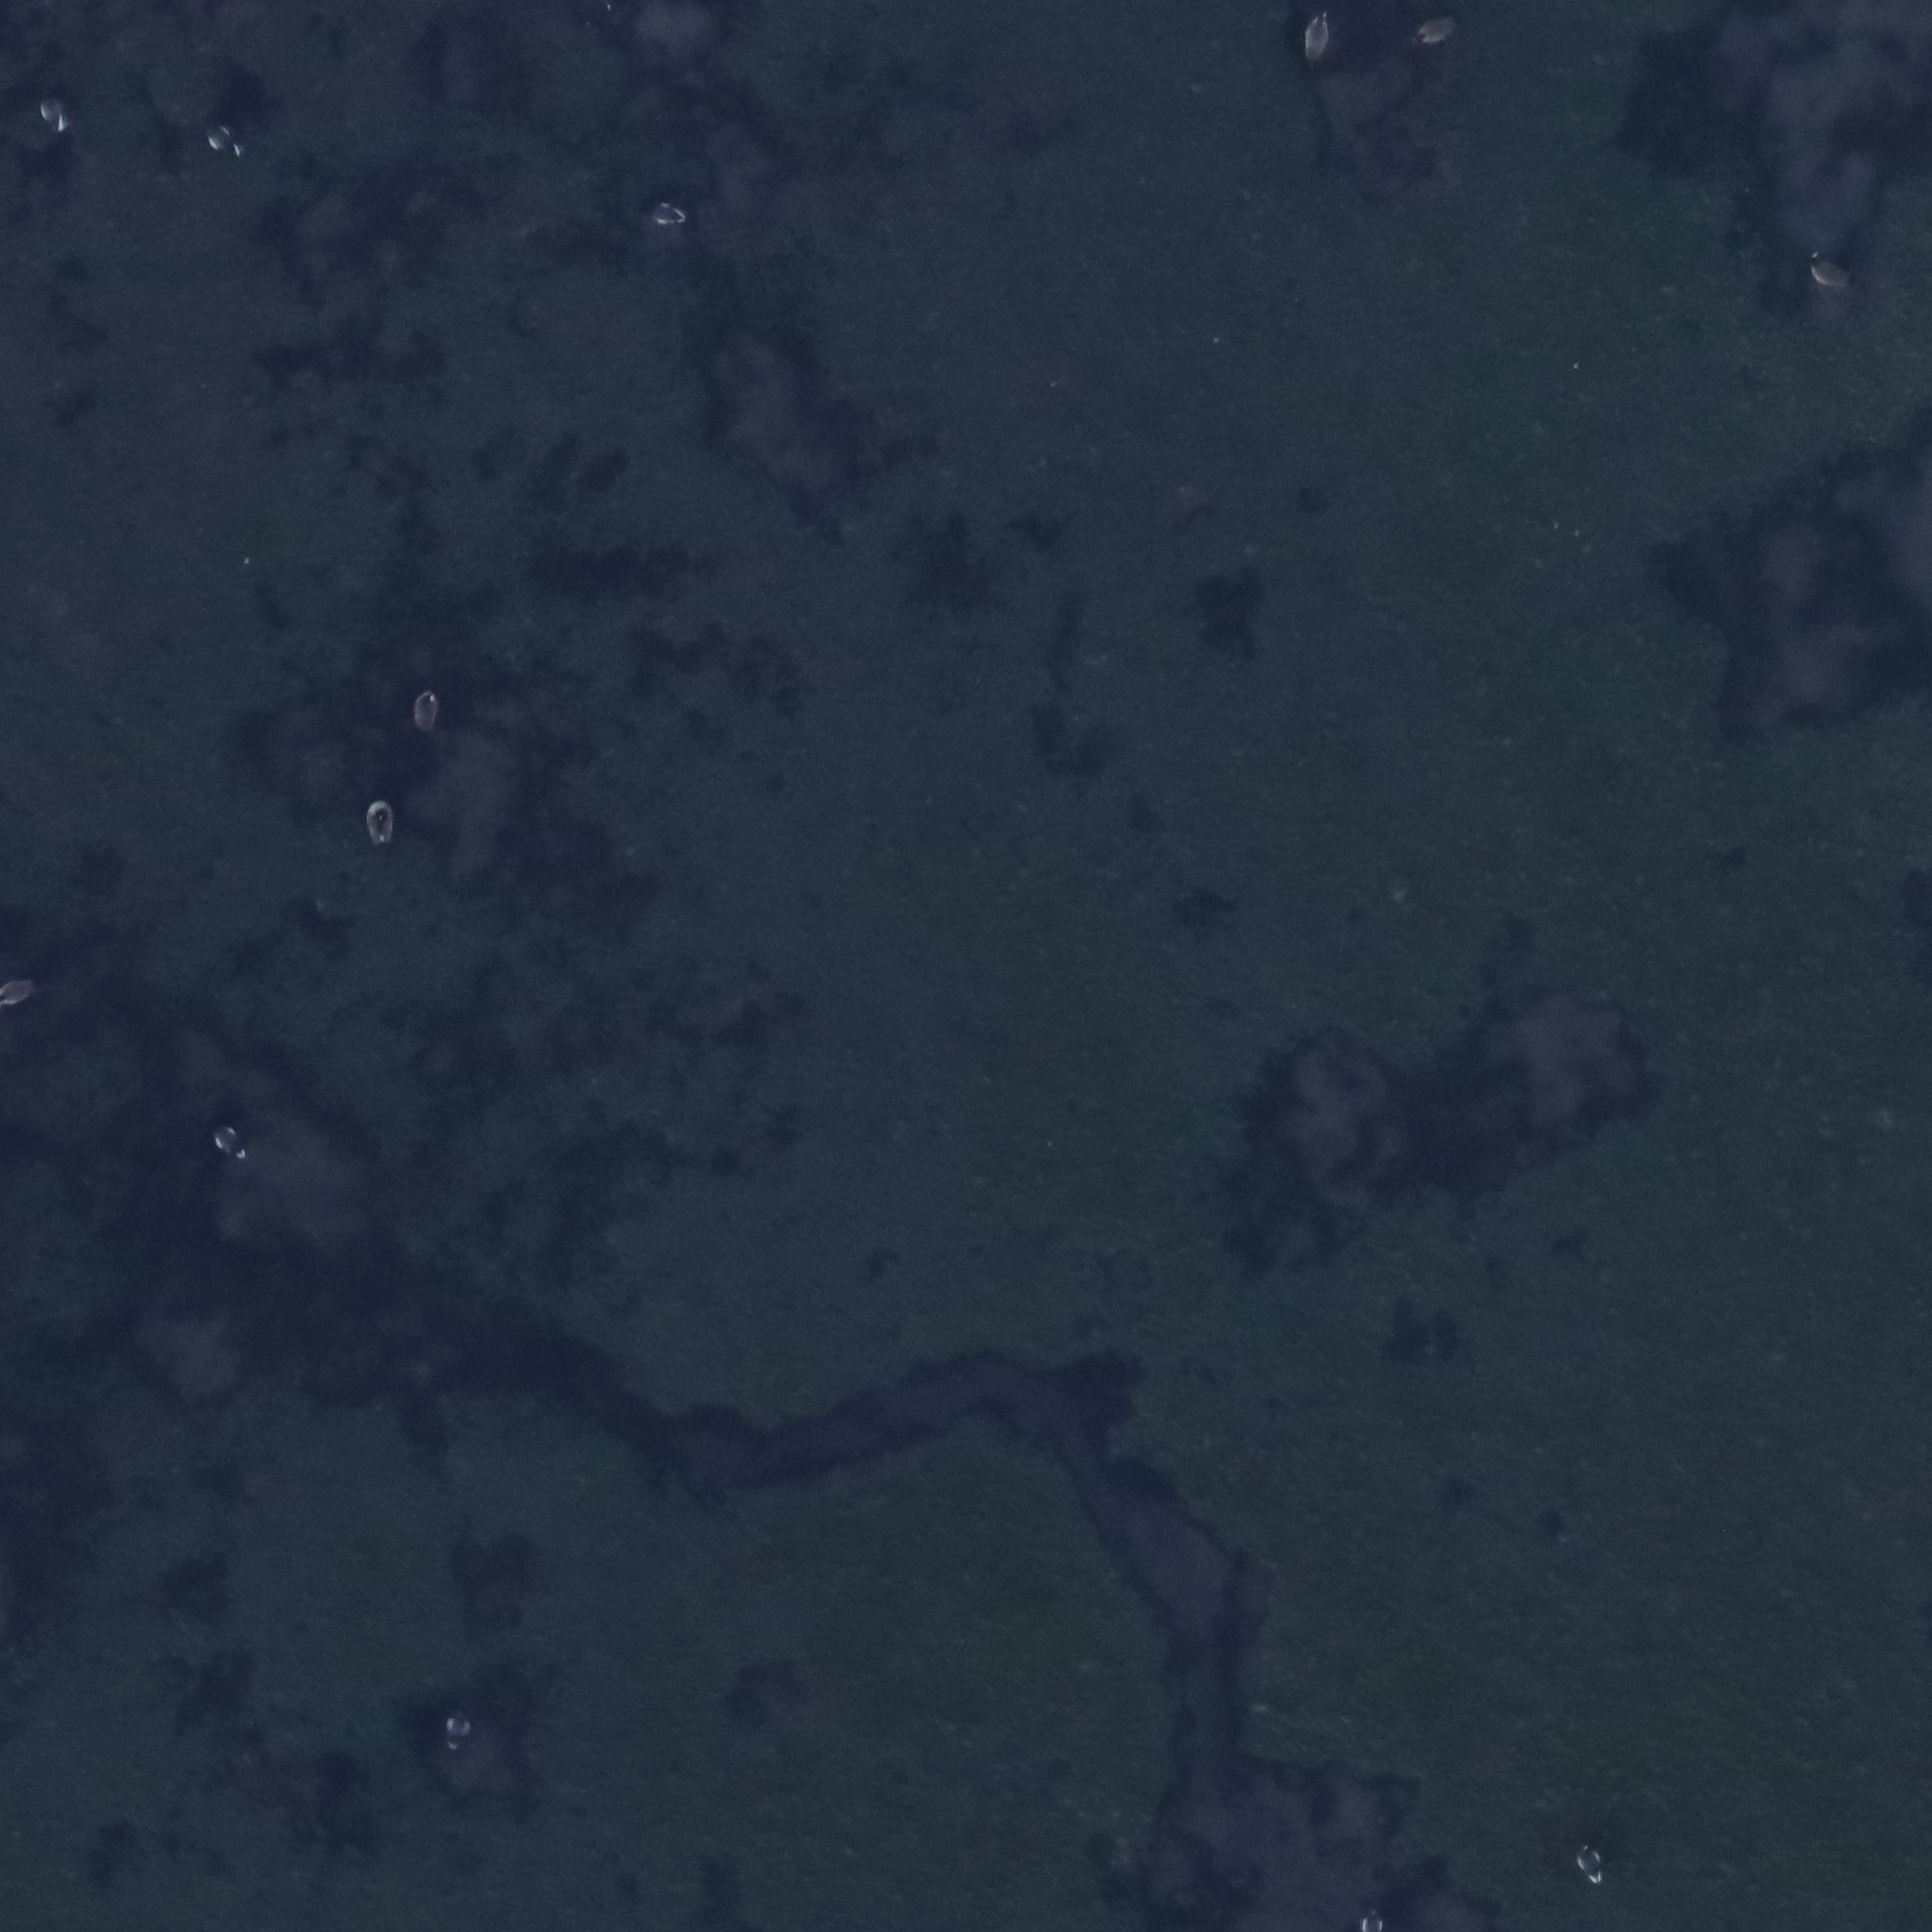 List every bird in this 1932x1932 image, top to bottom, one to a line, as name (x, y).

Canada goose (1438, 30)
Canada goose (1314, 39)
brant (48, 107)
brant (221, 140)
brant (666, 214)
Canada goose (1829, 274)
emperor goose (431, 710)
emperor goose (380, 819)
Canada goose (13, 992)
brant (229, 1142)
brant (456, 1729)
brant (1590, 1863)
brant (1371, 1927)